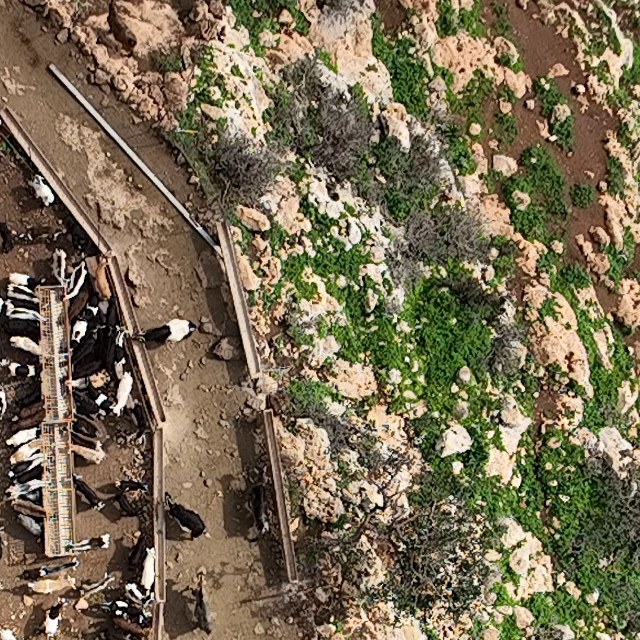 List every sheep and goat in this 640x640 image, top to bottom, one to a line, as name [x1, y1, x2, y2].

goat [106, 0, 138, 54]
goat [33, 174, 55, 206]
goat [0, 222, 14, 253]
goat [19, 226, 66, 242]
goat [53, 248, 70, 289]
goat [96, 256, 112, 300]
goat [62, 260, 88, 301]
goat [9, 273, 45, 287]
goat [57, 283, 87, 324]
goat [83, 284, 99, 320]
goat [7, 285, 43, 304]
goat [107, 296, 120, 326]
goat [5, 299, 48, 310]
goat [6, 309, 48, 323]
goat [5, 319, 47, 337]
goat [63, 320, 87, 352]
goat [132, 320, 196, 344]
goat [0, 321, 10, 367]
goat [92, 324, 107, 358]
goat [115, 326, 128, 378]
goat [105, 327, 117, 371]
goat [11, 336, 51, 359]
goat [59, 340, 94, 369]
goat [8, 359, 52, 377]
goat [59, 361, 100, 385]
goat [66, 372, 107, 389]
goat [109, 372, 133, 417]
goat [85, 375, 114, 411]
goat [16, 377, 42, 407]
goat [0, 378, 7, 420]
goat [69, 390, 105, 417]
goat [11, 399, 45, 420]
goat [131, 399, 147, 440]
goat [18, 404, 50, 429]
goat [69, 411, 102, 436]
goat [61, 427, 103, 449]
goat [5, 428, 43, 447]
goat [10, 438, 51, 464]
goat [68, 441, 105, 464]
goat [9, 451, 52, 477]
goat [15, 461, 50, 483]
goat [73, 475, 105, 511]
goat [6, 479, 50, 499]
goat [116, 479, 147, 492]
goat [252, 485, 269, 533]
goat [164, 491, 211, 539]
goat [117, 493, 136, 517]
goat [12, 499, 59, 519]
goat [15, 514, 44, 542]
goat [65, 533, 110, 553]
goat [129, 533, 147, 566]
goat [140, 548, 155, 590]
goat [39, 558, 79, 576]
goat [191, 570, 214, 634]
goat [82, 573, 115, 597]
goat [28, 575, 76, 593]
goat [125, 582, 151, 606]
goat [45, 598, 65, 637]
goat [100, 601, 152, 621]
goat [112, 617, 145, 635]
goat [0, 628, 27, 639]
goat [106, 630, 134, 639]